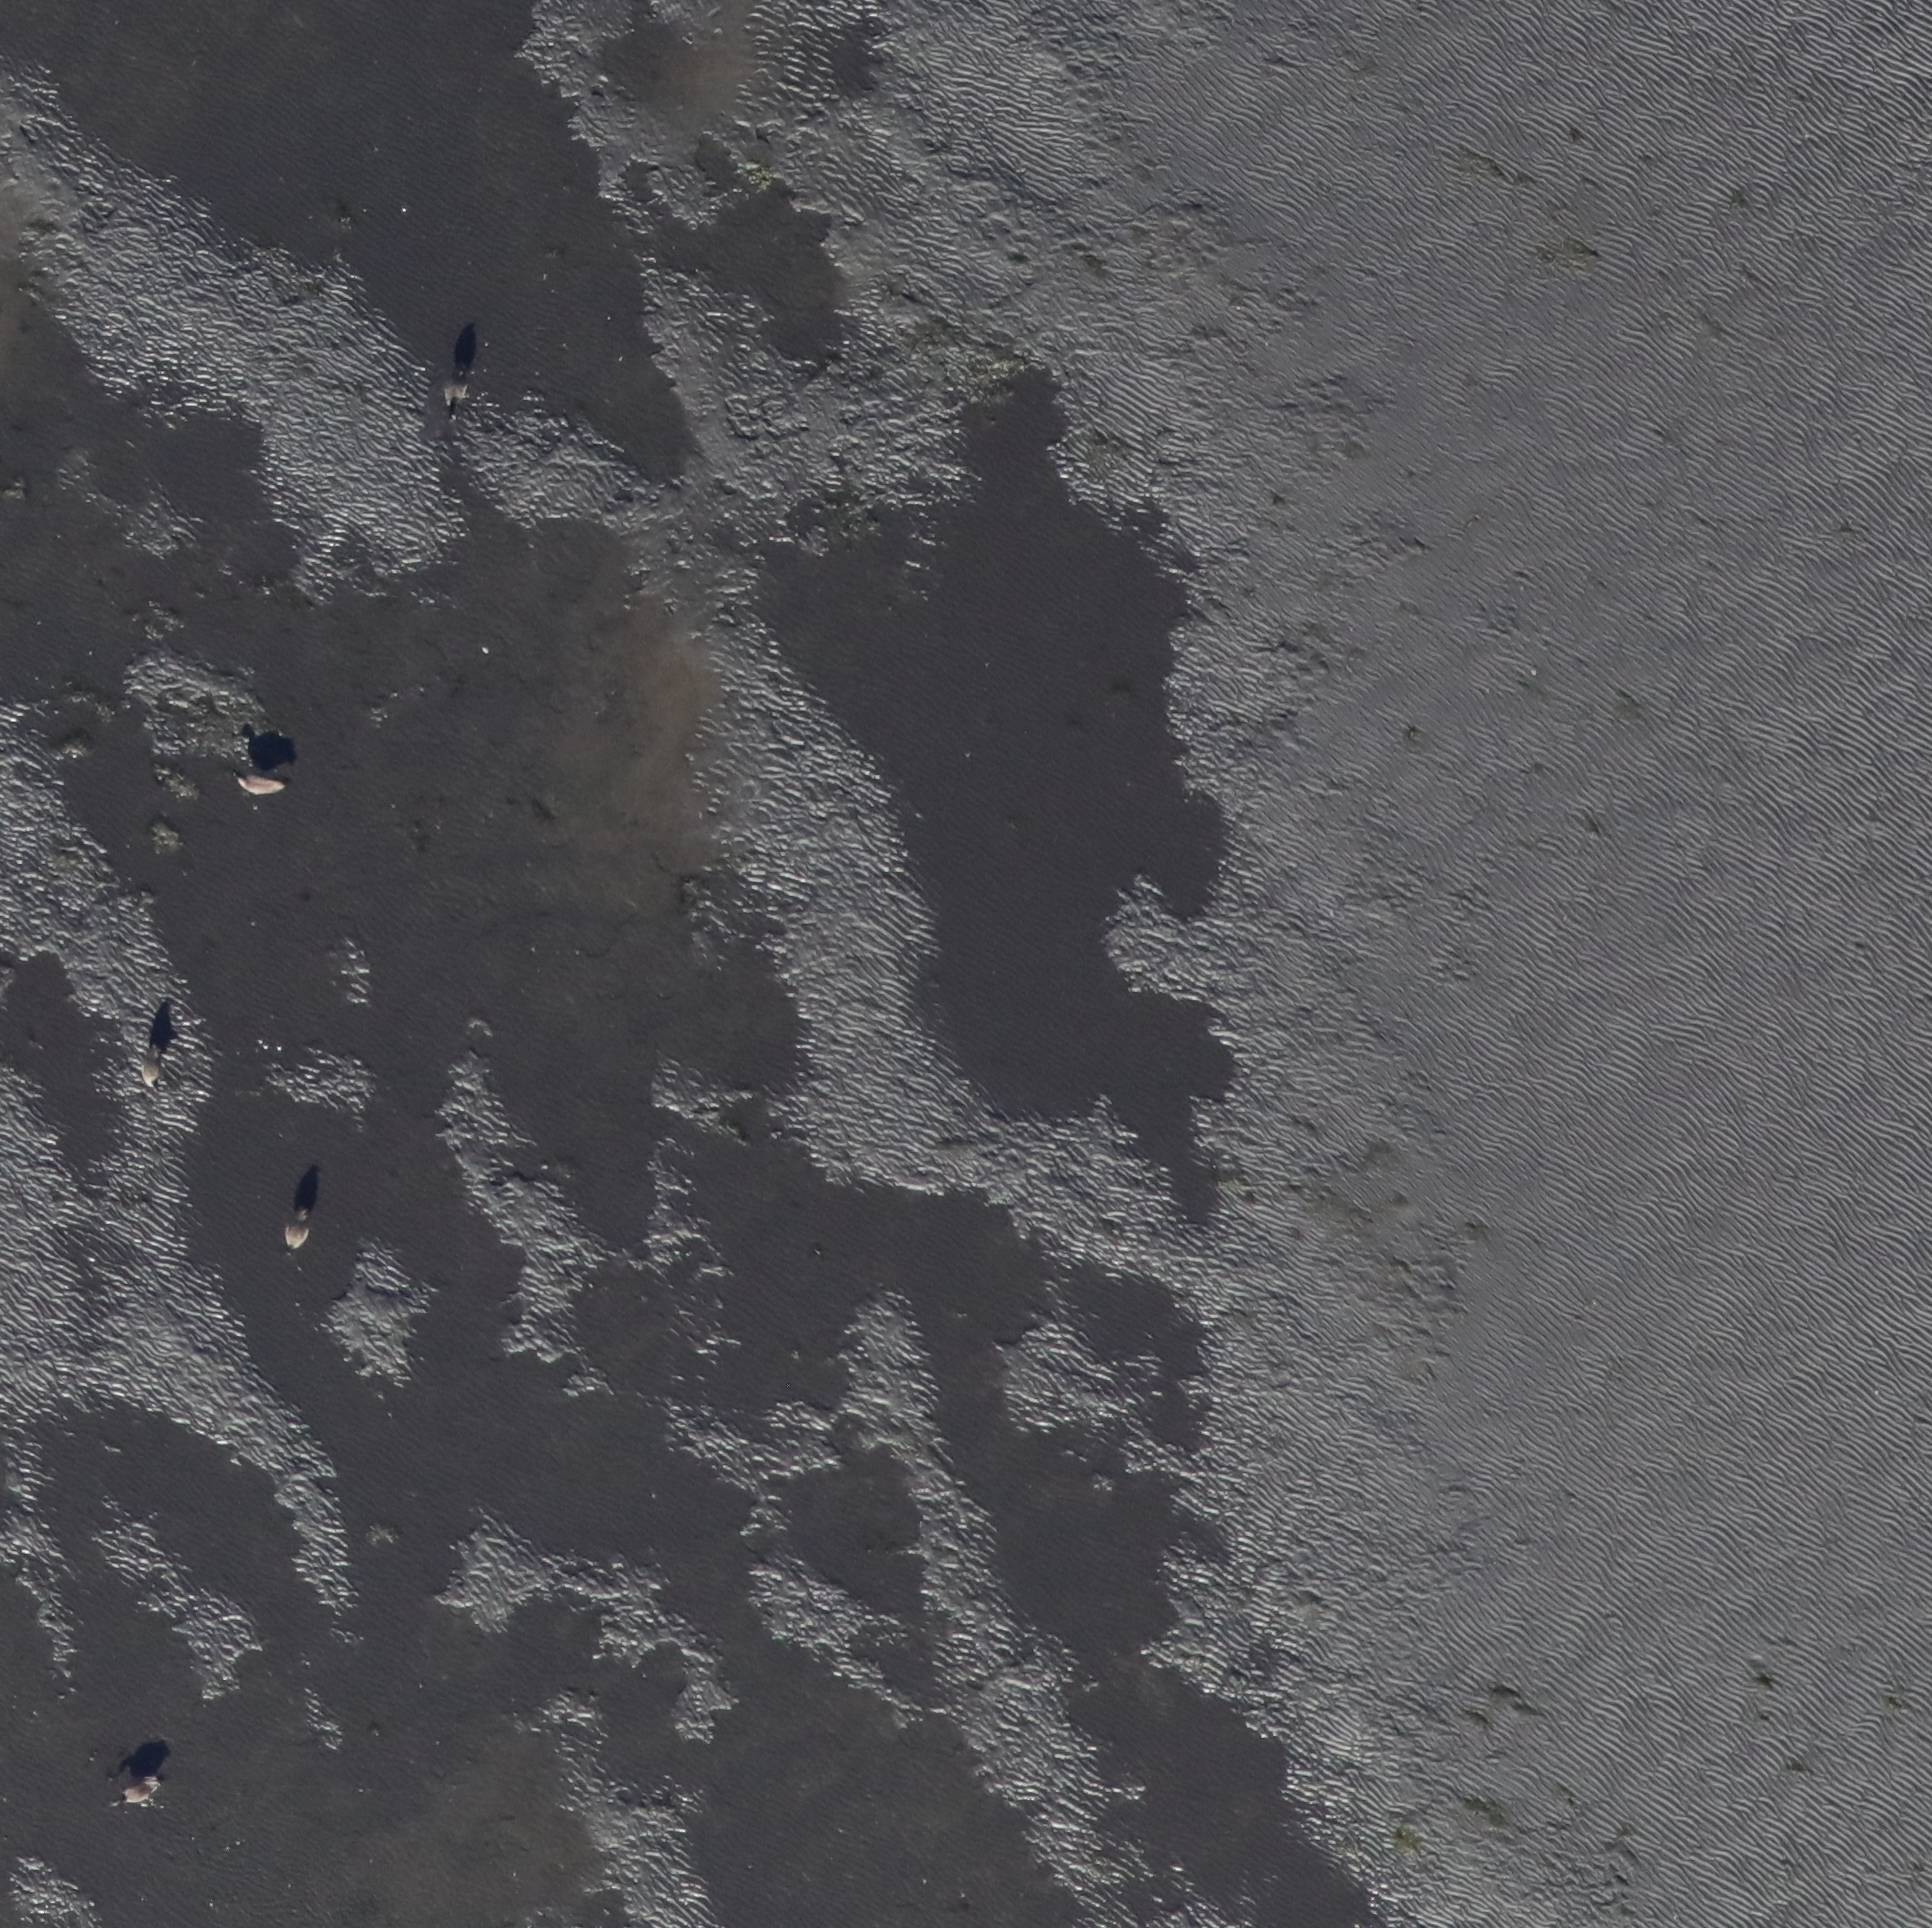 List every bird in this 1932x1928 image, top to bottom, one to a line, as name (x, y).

Canada goose (458, 389)
Canada goose (257, 782)
Canada goose (147, 1067)
Canada goose (297, 1232)
Canada goose (138, 1792)